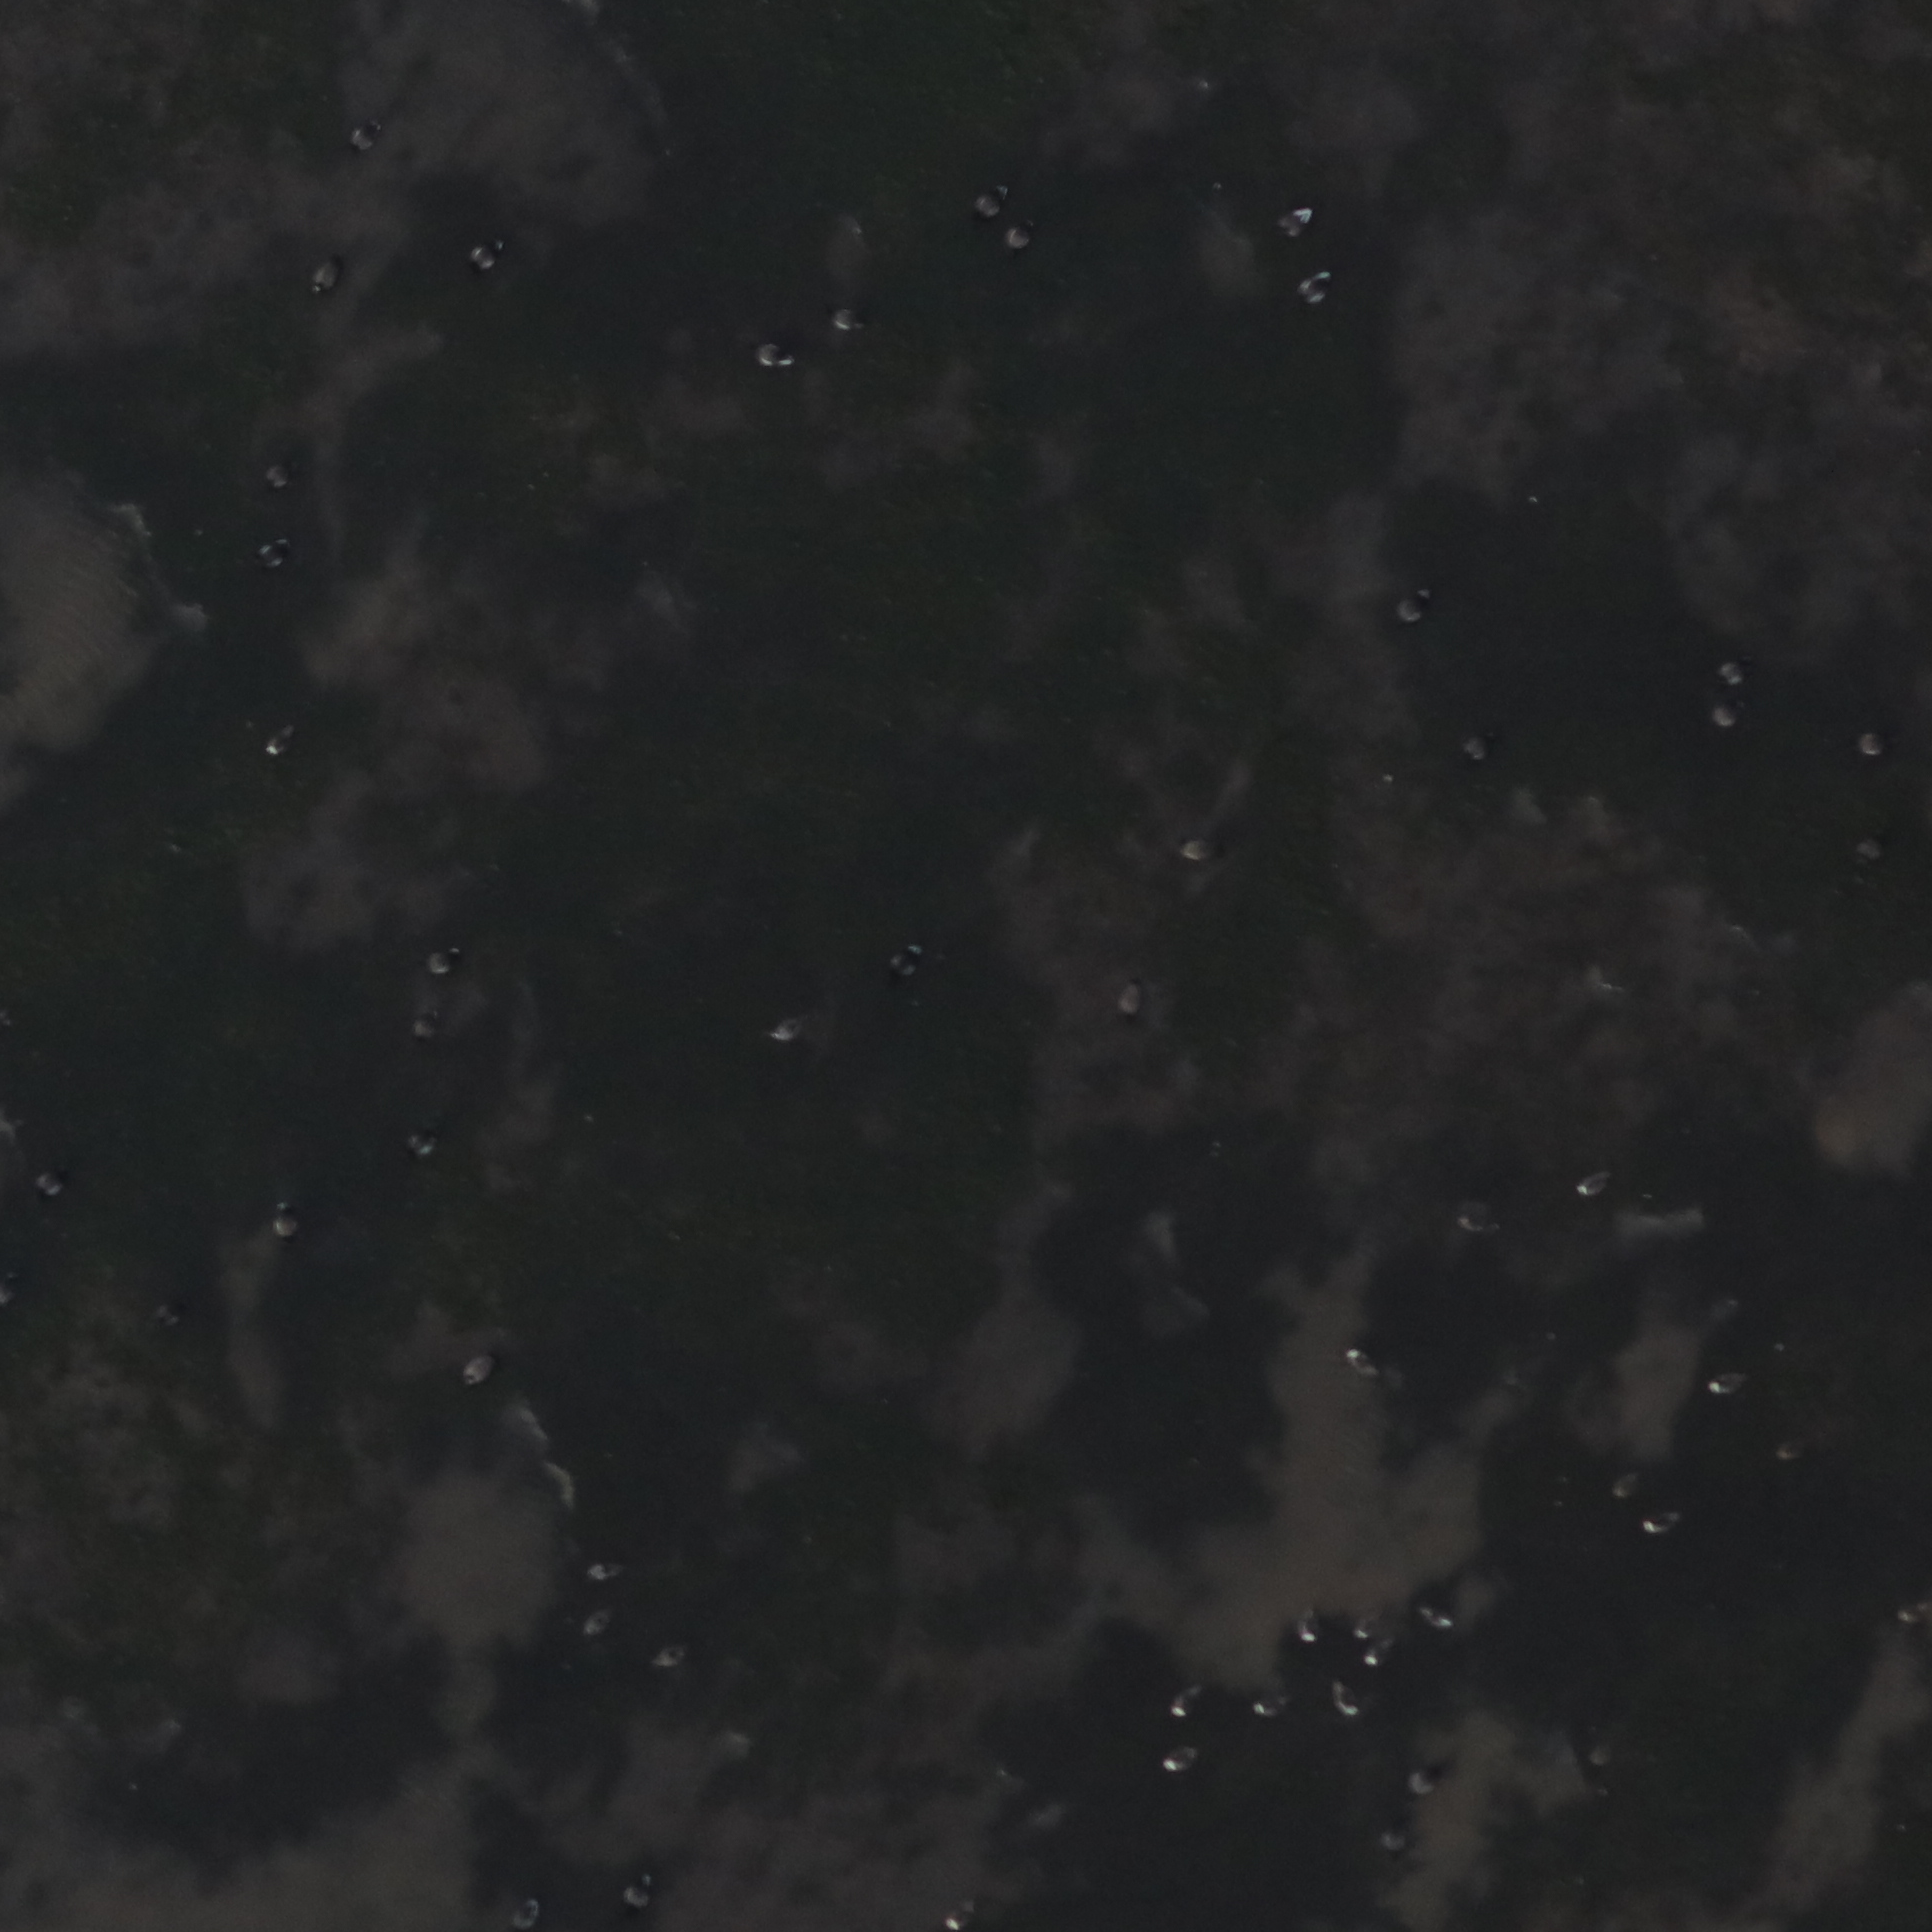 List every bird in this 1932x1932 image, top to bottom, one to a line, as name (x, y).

brant (368, 138)
brant (988, 201)
brant (1293, 222)
brant (1021, 237)
brant (493, 249)
brant (324, 279)
brant (1317, 289)
brant (846, 320)
brant (769, 357)
brant (282, 478)
brant (273, 555)
brant (1408, 610)
brant (1731, 676)
brant (1721, 715)
brant (1882, 747)
brant (1478, 753)
brant (1868, 848)
brant (1199, 850)
brant (905, 963)
brant (438, 965)
brant (1134, 1004)
brant (426, 1030)
brant (420, 1146)
brant (48, 1182)
other bird (1581, 1193)
brant (287, 1222)
other bird (1477, 1223)
brant (6, 1289)
brant (168, 1323)
other bird (1366, 1363)
brant (479, 1366)
other bird (1730, 1386)
other bird (1624, 1489)
other bird (1661, 1514)
other bird (599, 1564)
other bird (1434, 1616)
other bird (1911, 1617)
other bird (596, 1625)
other bird (1361, 1626)
other bird (1304, 1627)
other bird (1382, 1651)
other bird (674, 1656)
other bird (1257, 1703)
other bird (1341, 1703)
other bird (1183, 1707)
other bird (1184, 1762)
brant (1415, 1785)
brant (1397, 1842)
brant (643, 1885)
brant (526, 1917)
other bird (953, 1924)